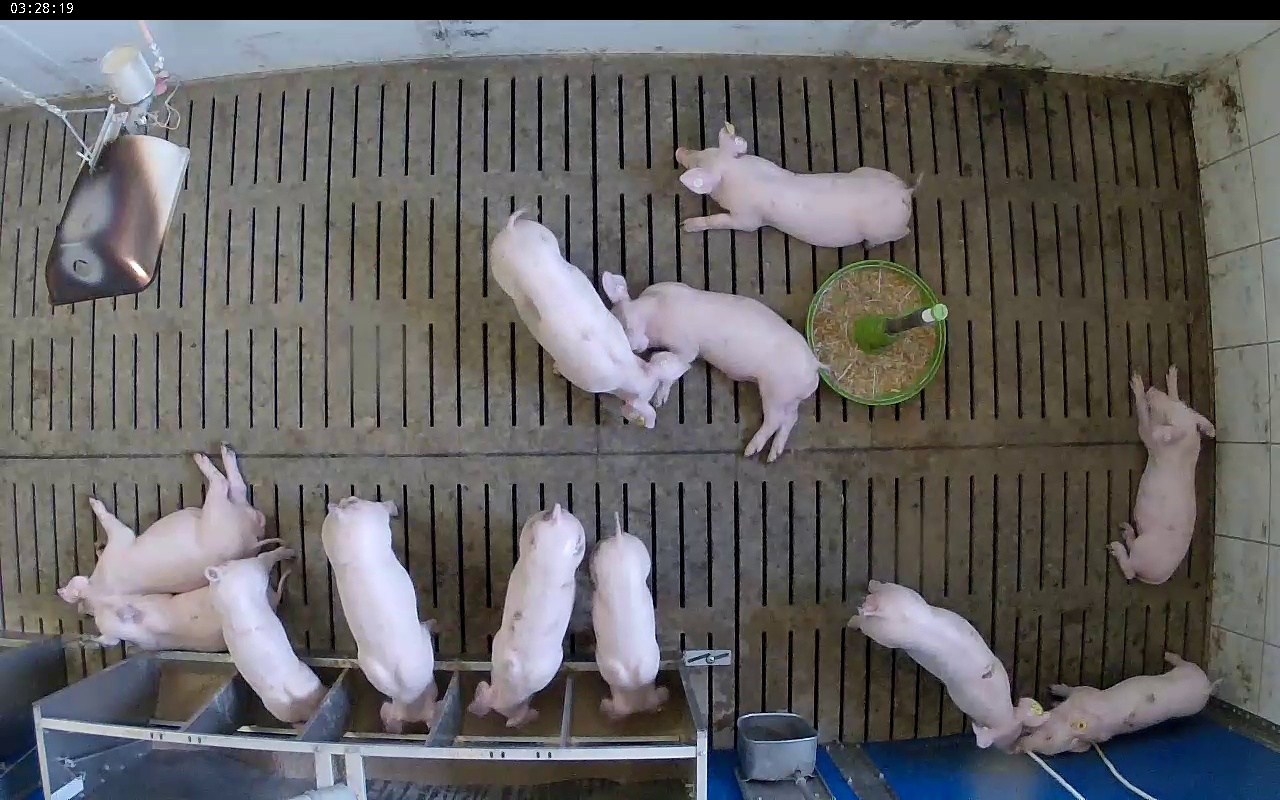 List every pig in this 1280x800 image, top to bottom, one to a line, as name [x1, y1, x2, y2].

pig [675, 124, 928, 248]
pig [486, 206, 691, 432]
pig [601, 273, 830, 463]
pig [1110, 364, 1214, 585]
pig [59, 442, 286, 619]
pig [323, 496, 446, 731]
pig [466, 502, 590, 730]
pig [590, 512, 671, 725]
pig [205, 544, 330, 730]
pig [88, 568, 298, 652]
pig [846, 577, 1041, 753]
pig [1017, 649, 1223, 755]